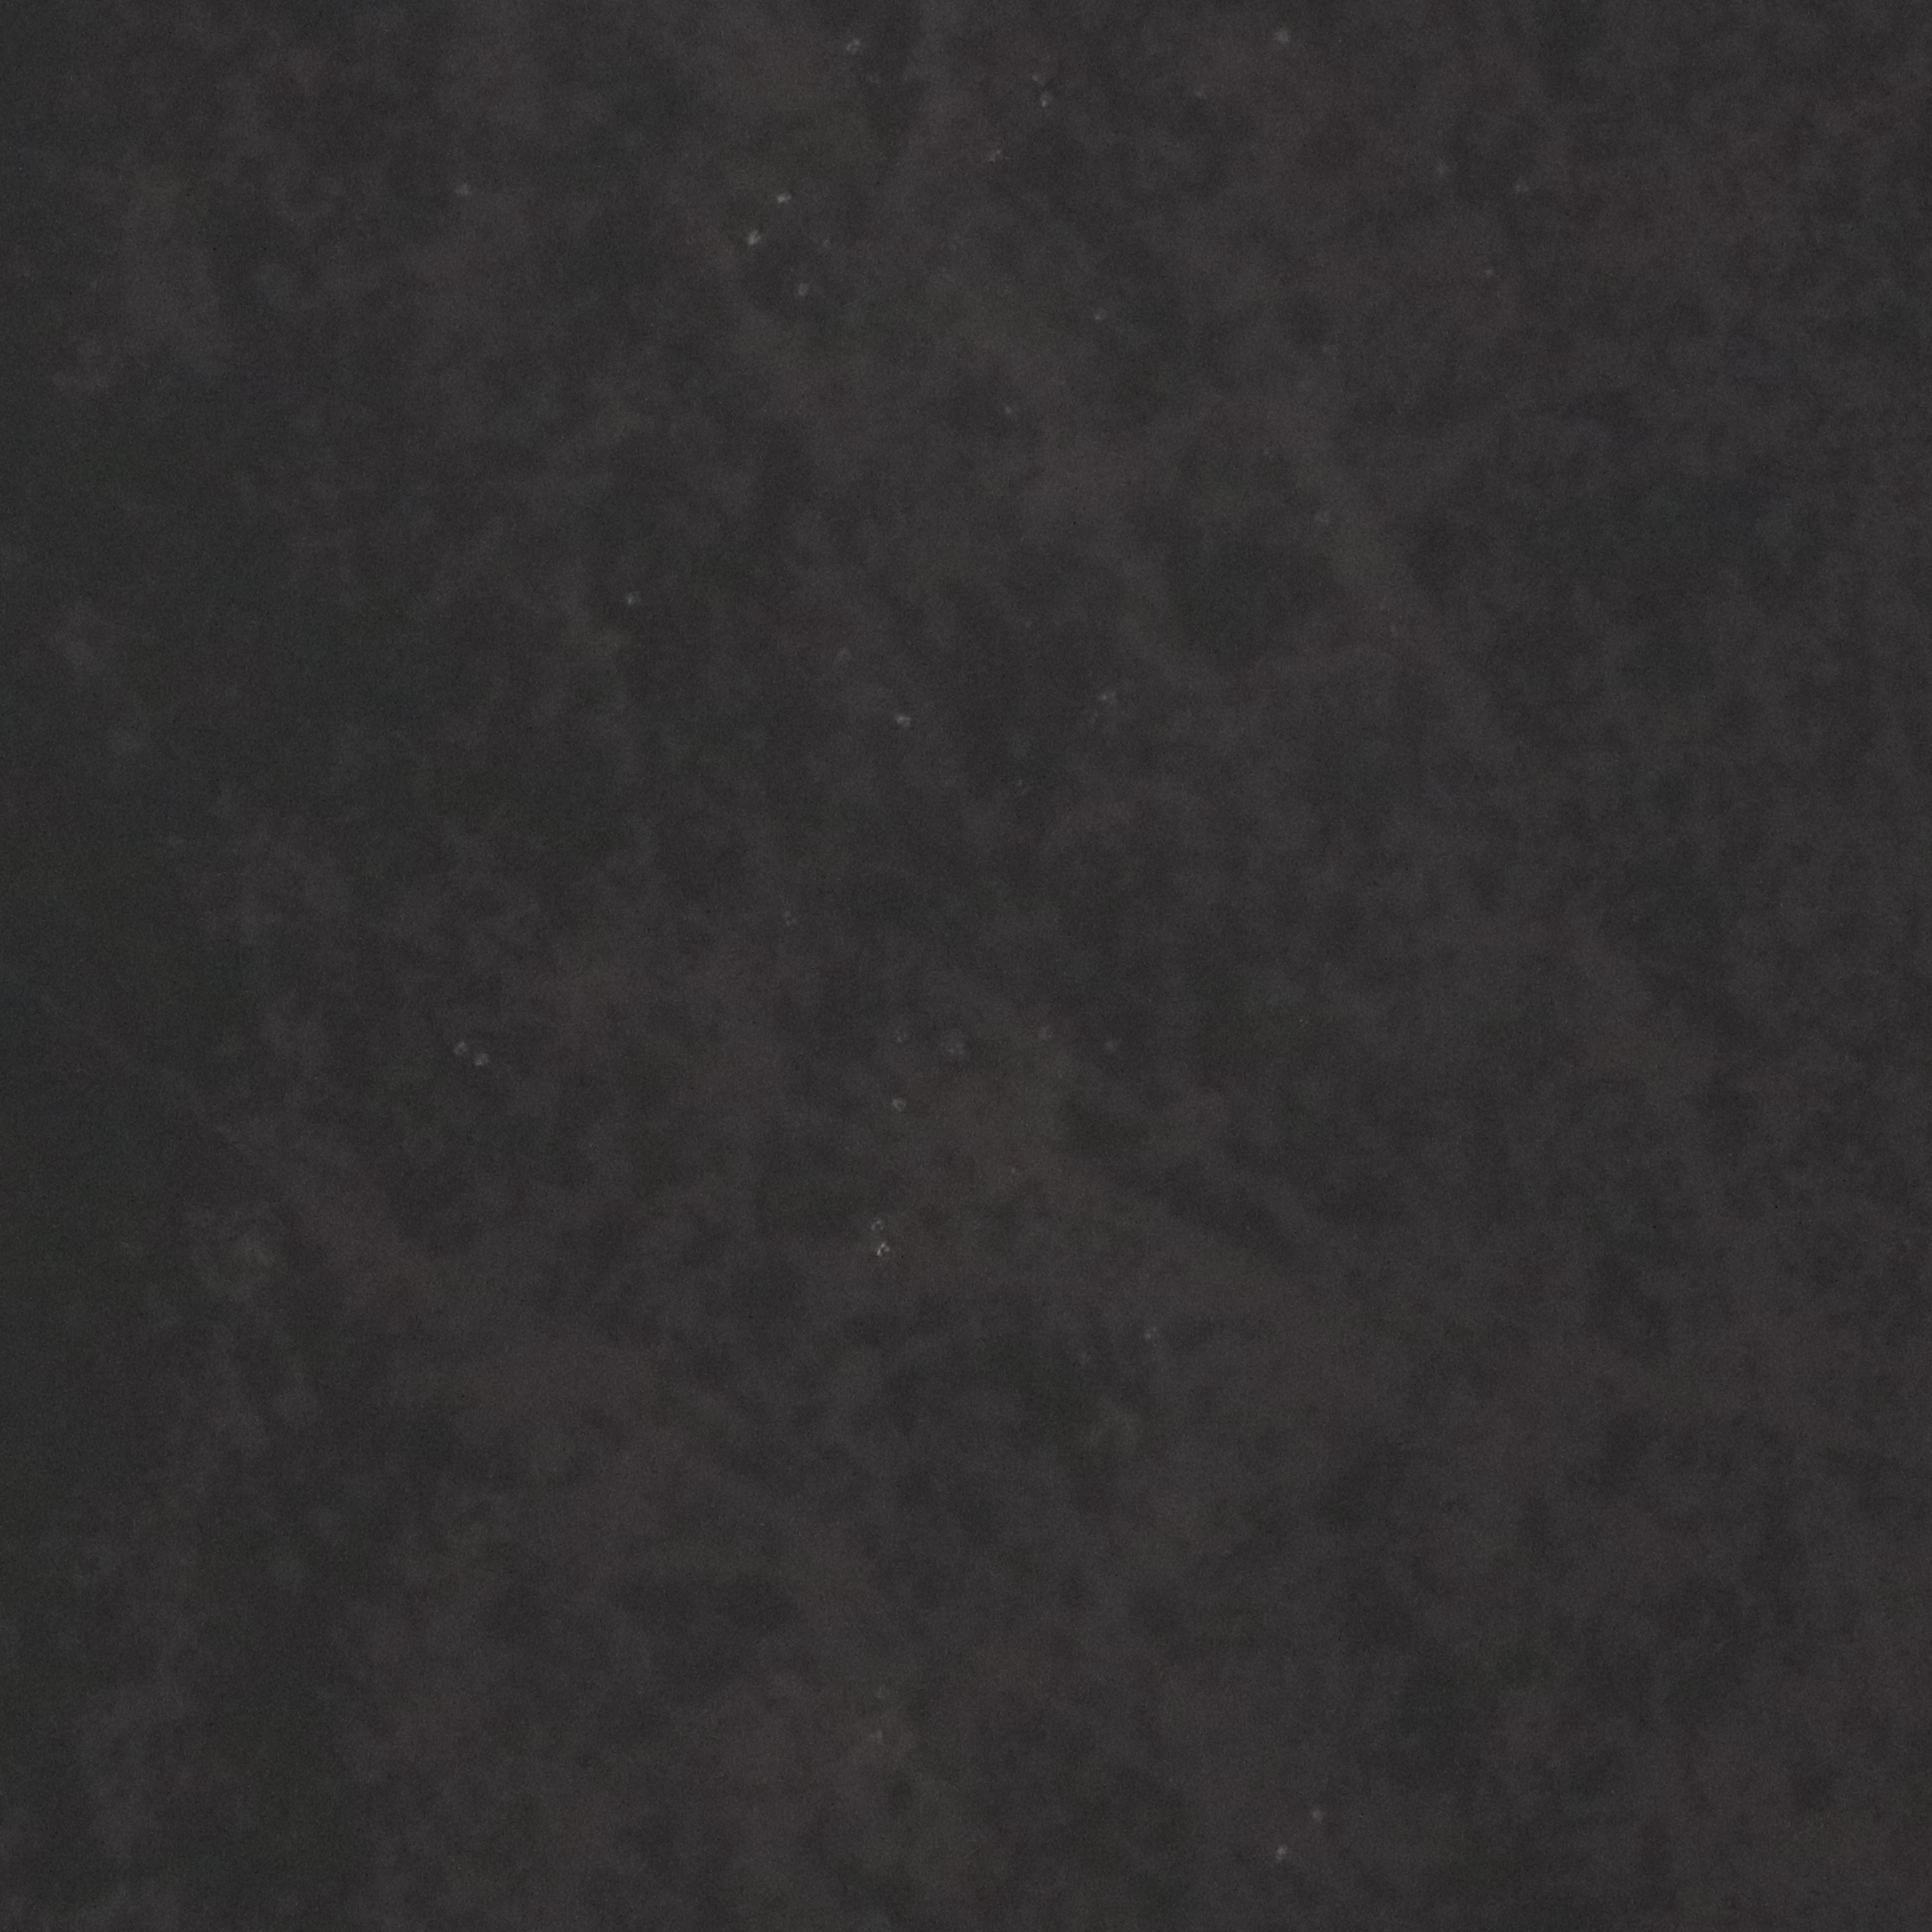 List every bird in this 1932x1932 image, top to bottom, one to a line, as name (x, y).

other bird (1281, 35)
other bird (849, 43)
other bird (874, 79)
other bird (1200, 89)
other bird (1046, 101)
other bird (995, 159)
other bird (1447, 170)
other bird (1526, 183)
other bird (462, 191)
other bird (784, 191)
other bird (755, 230)
other bird (823, 243)
other bird (1491, 271)
other bird (803, 285)
other bird (1096, 311)
other bird (1009, 415)
other bird (1323, 512)
other bird (634, 597)
other bird (847, 655)
other bird (1103, 695)
other bird (900, 722)
other bird (1025, 784)
other bird (784, 917)
other bird (1045, 1030)
other bird (902, 1038)
other bird (1113, 1043)
other bird (457, 1044)
other bird (480, 1056)
other bird (898, 1099)
other bird (1015, 1171)
brant (878, 1225)
brant (880, 1250)
other bird (1146, 1332)
other bird (1082, 1358)
other bird (1316, 1815)
other bird (1281, 1850)